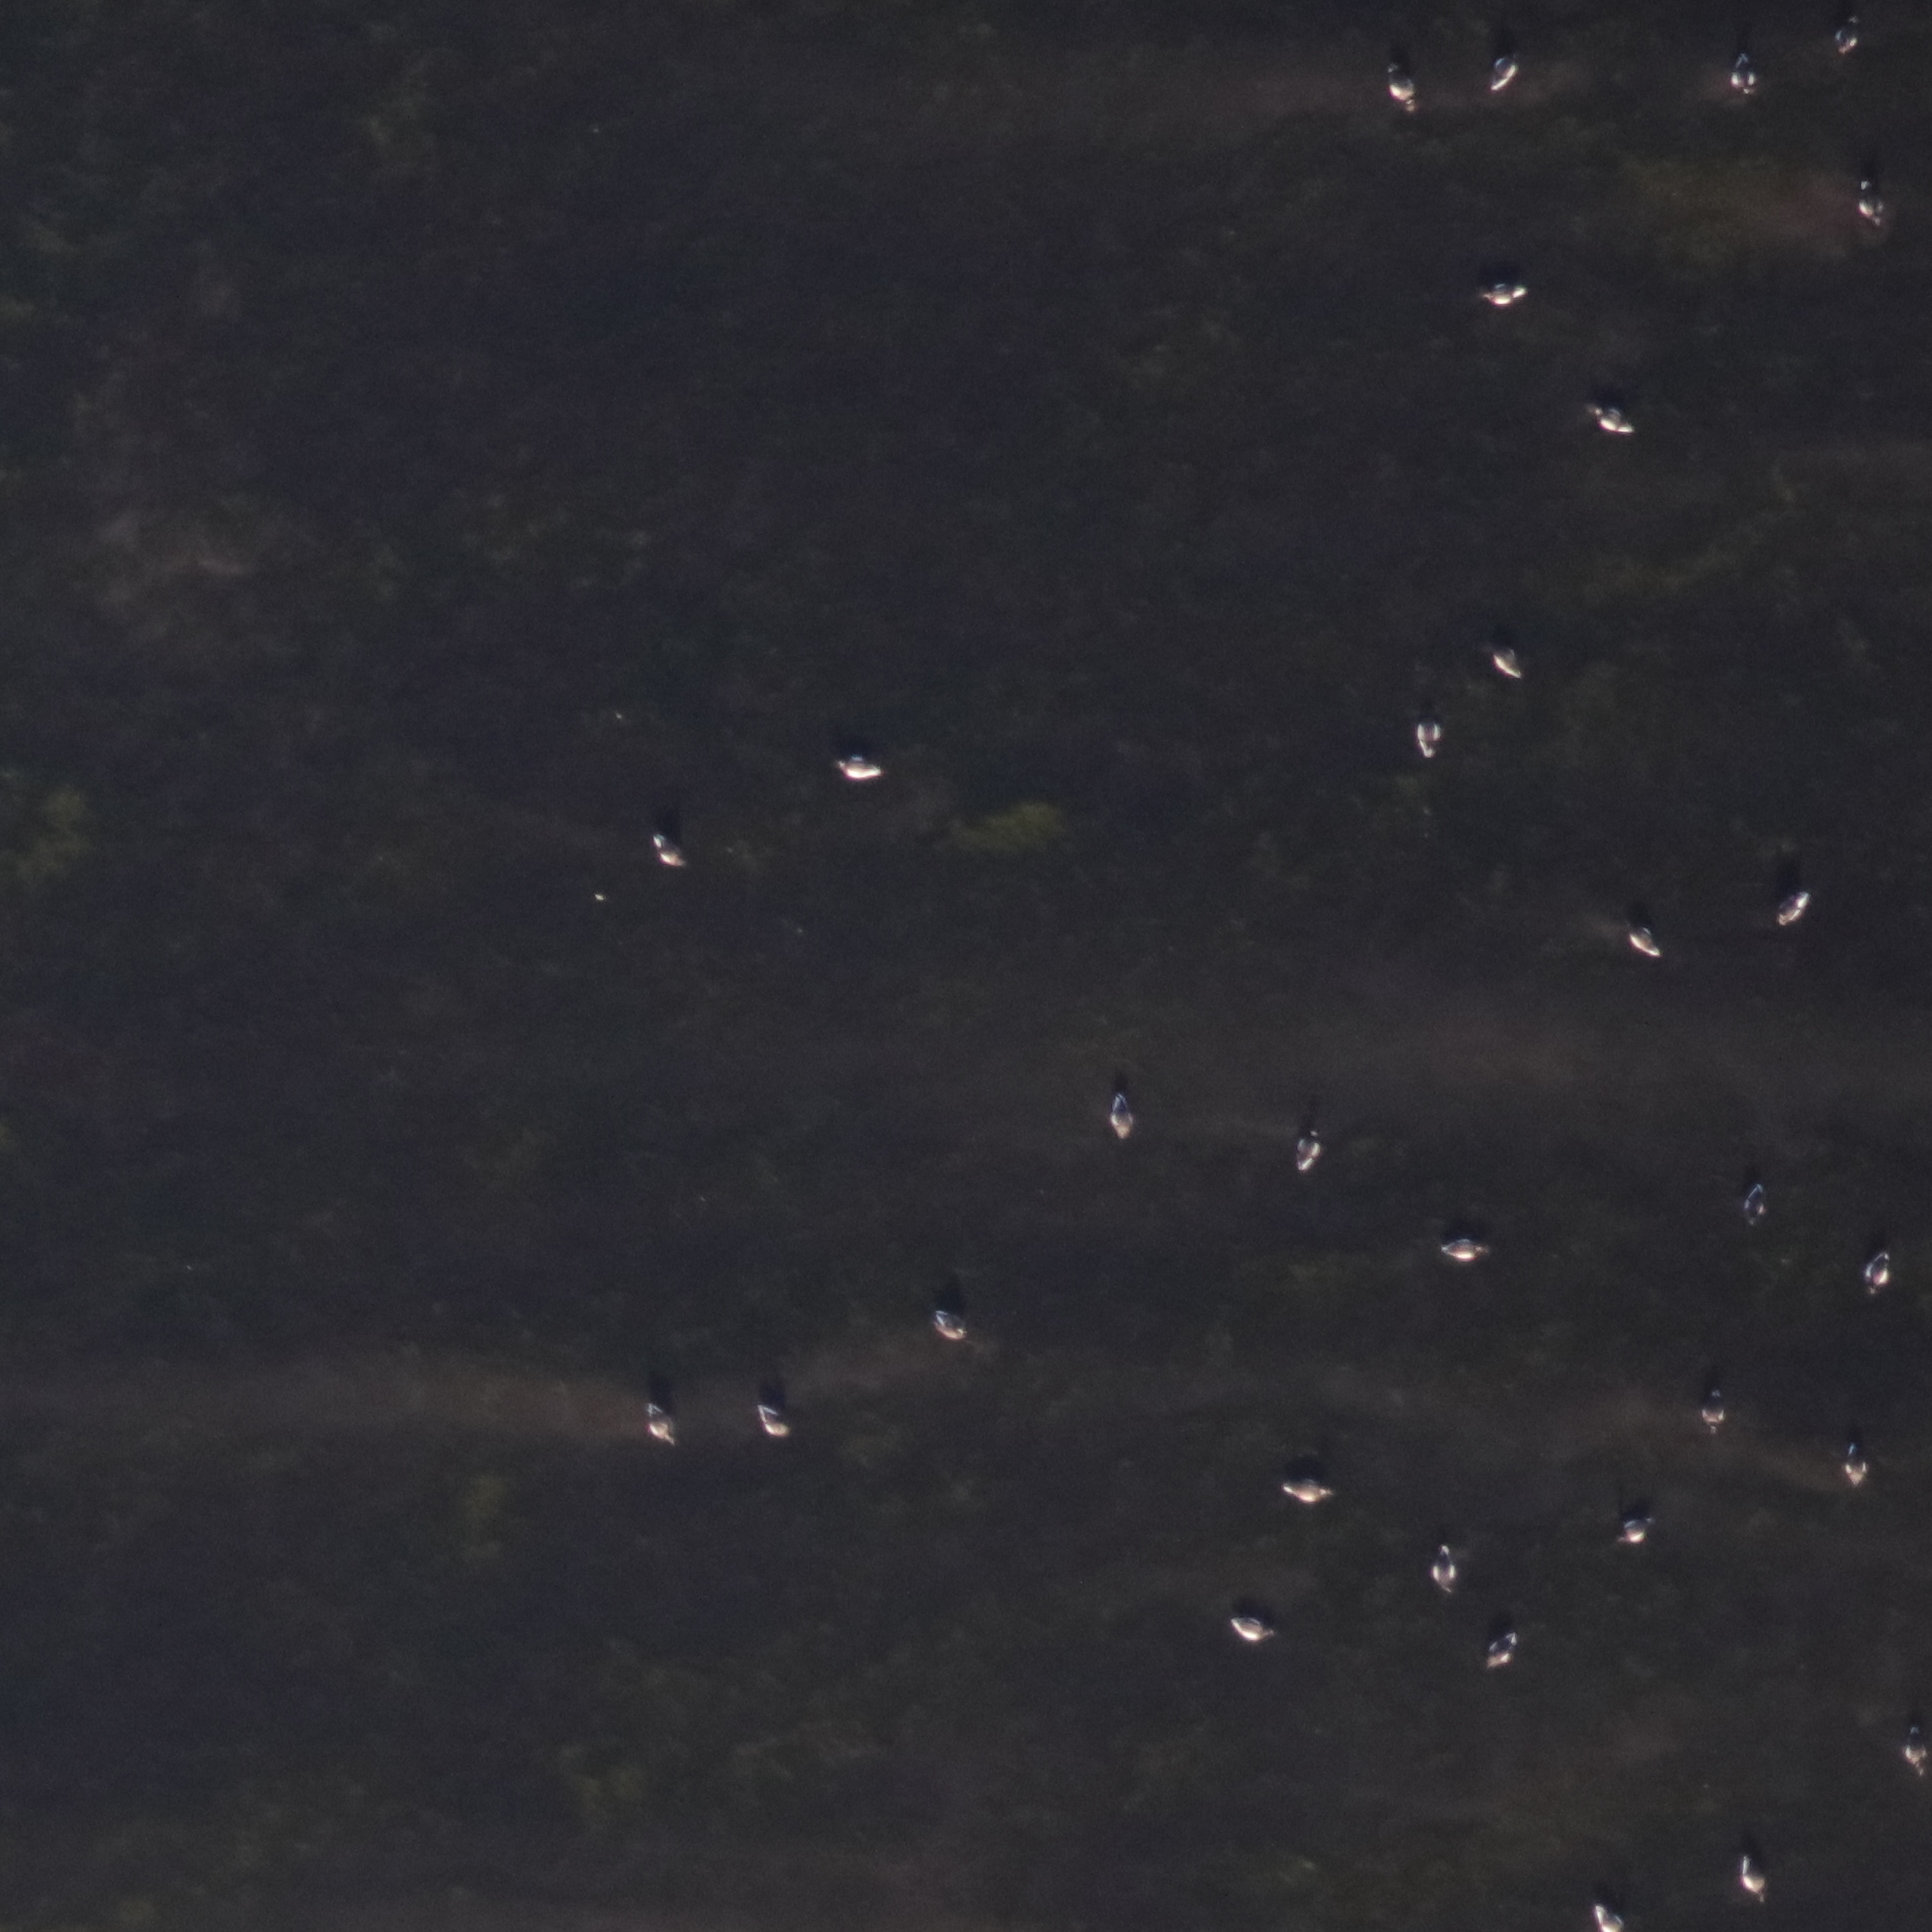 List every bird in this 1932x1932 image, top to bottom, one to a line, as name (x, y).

brant (1848, 33)
brant (1503, 73)
brant (1744, 75)
brant (1397, 84)
brant (1872, 202)
brant (1500, 292)
brant (1613, 421)
brant (1508, 660)
brant (1428, 739)
brant (859, 769)
brant (664, 854)
brant (1791, 905)
brant (1644, 938)
brant (1123, 1114)
brant (1307, 1150)
brant (1757, 1207)
brant (1464, 1247)
brant (1877, 1272)
brant (952, 1319)
brant (1714, 1408)
brant (776, 1421)
brant (662, 1425)
brant (1854, 1465)
brant (1307, 1488)
brant (1634, 1527)
brant (1443, 1570)
brant (1253, 1627)
brant (1500, 1652)
brant (1914, 1752)
brant (1753, 1876)
brant (1611, 1923)